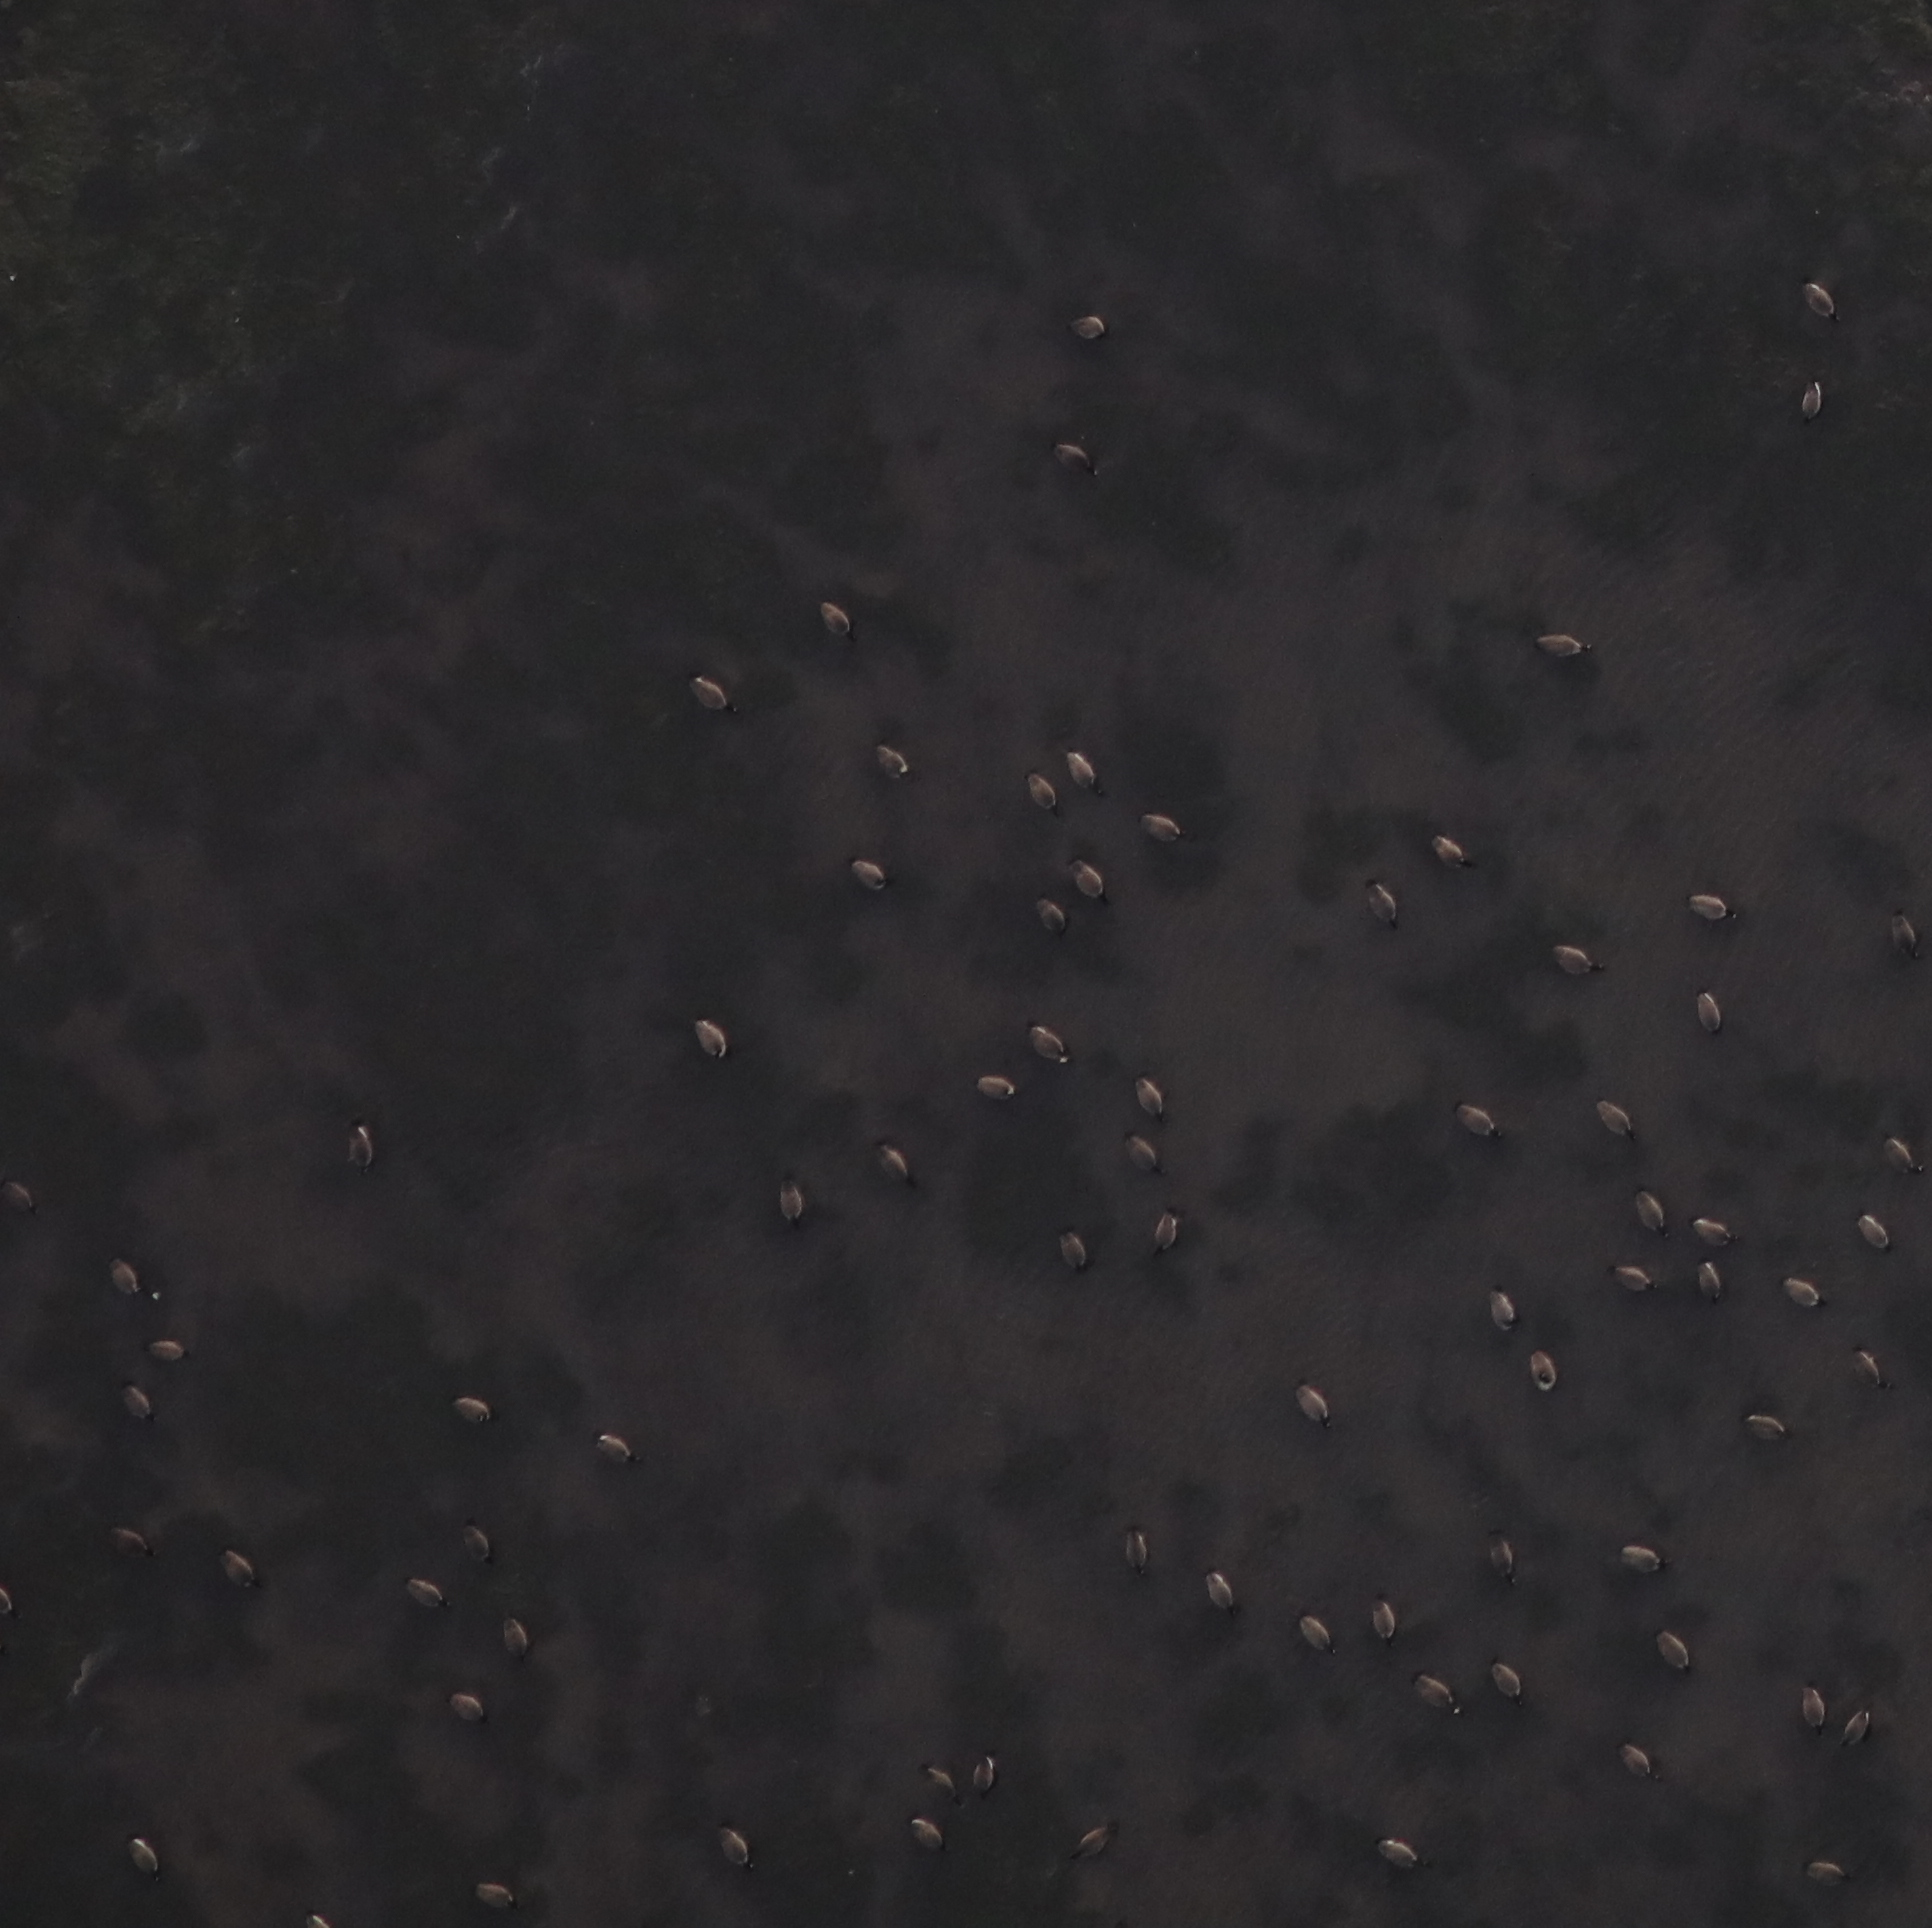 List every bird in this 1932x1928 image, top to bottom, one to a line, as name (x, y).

Canada goose (1818, 300)
Canada goose (1090, 325)
Canada goose (1814, 405)
Canada goose (1073, 456)
Canada goose (837, 619)
Canada goose (1557, 642)
Canada goose (712, 693)
Canada goose (891, 768)
Canada goose (1079, 771)
Canada goose (1042, 789)
Canada goose (1160, 826)
Canada goose (1450, 850)
Canada goose (869, 872)
Canada goose (1086, 881)
Canada goose (1380, 902)
Canada goose (1706, 908)
Canada goose (1050, 915)
Canada goose (1904, 937)
Canada goose (1573, 957)
Canada goose (1706, 1010)
Canada goose (712, 1038)
Canada goose (1045, 1042)
Canada goose (997, 1086)
Canada goose (1148, 1099)
Canada goose (1613, 1118)
Canada goose (1476, 1121)
Canada goose (361, 1149)
Canada goose (1140, 1153)
Canada goose (1900, 1153)
Canada goose (895, 1161)
Canada goose (17, 1197)
Canada goose (790, 1201)
Canada goose (1647, 1210)
Canada goose (1713, 1229)
Canada goose (1165, 1232)
Canada goose (1873, 1232)
Canada goose (1073, 1249)
Canada goose (1630, 1275)
Canada goose (122, 1279)
Canada goose (1708, 1280)
Canada goose (1802, 1293)
Canada goose (1502, 1311)
Canada goose (166, 1349)
Canada goose (1868, 1364)
Canada goose (1540, 1367)
Canada goose (138, 1402)
Canada goose (1312, 1403)
Canada goose (473, 1413)
Canada goose (1765, 1428)
Canada goose (614, 1445)
Canada goose (128, 1542)
Canada goose (477, 1542)
Canada goose (1136, 1549)
Canada goose (1498, 1555)
Canada goose (1640, 1558)
Canada goose (240, 1567)
Canada goose (1219, 1590)
Canada goose (425, 1592)
Canada goose (6, 1605)
Canada goose (1382, 1617)
Canada goose (1315, 1630)
Canada goose (516, 1637)
Canada goose (1671, 1651)
Canada goose (1506, 1680)
Canada goose (1433, 1688)
Canada goose (466, 1707)
Canada goose (1813, 1707)
Canada goose (1857, 1729)
Canada goose (1635, 1758)
Canada goose (981, 1775)
Canada goose (943, 1788)
Canada goose (929, 1832)
Canada goose (1094, 1842)
Canada goose (739, 1852)
Canada goose (1398, 1852)
Canada goose (144, 1855)
Canada goose (1829, 1873)
Canada goose (494, 1902)